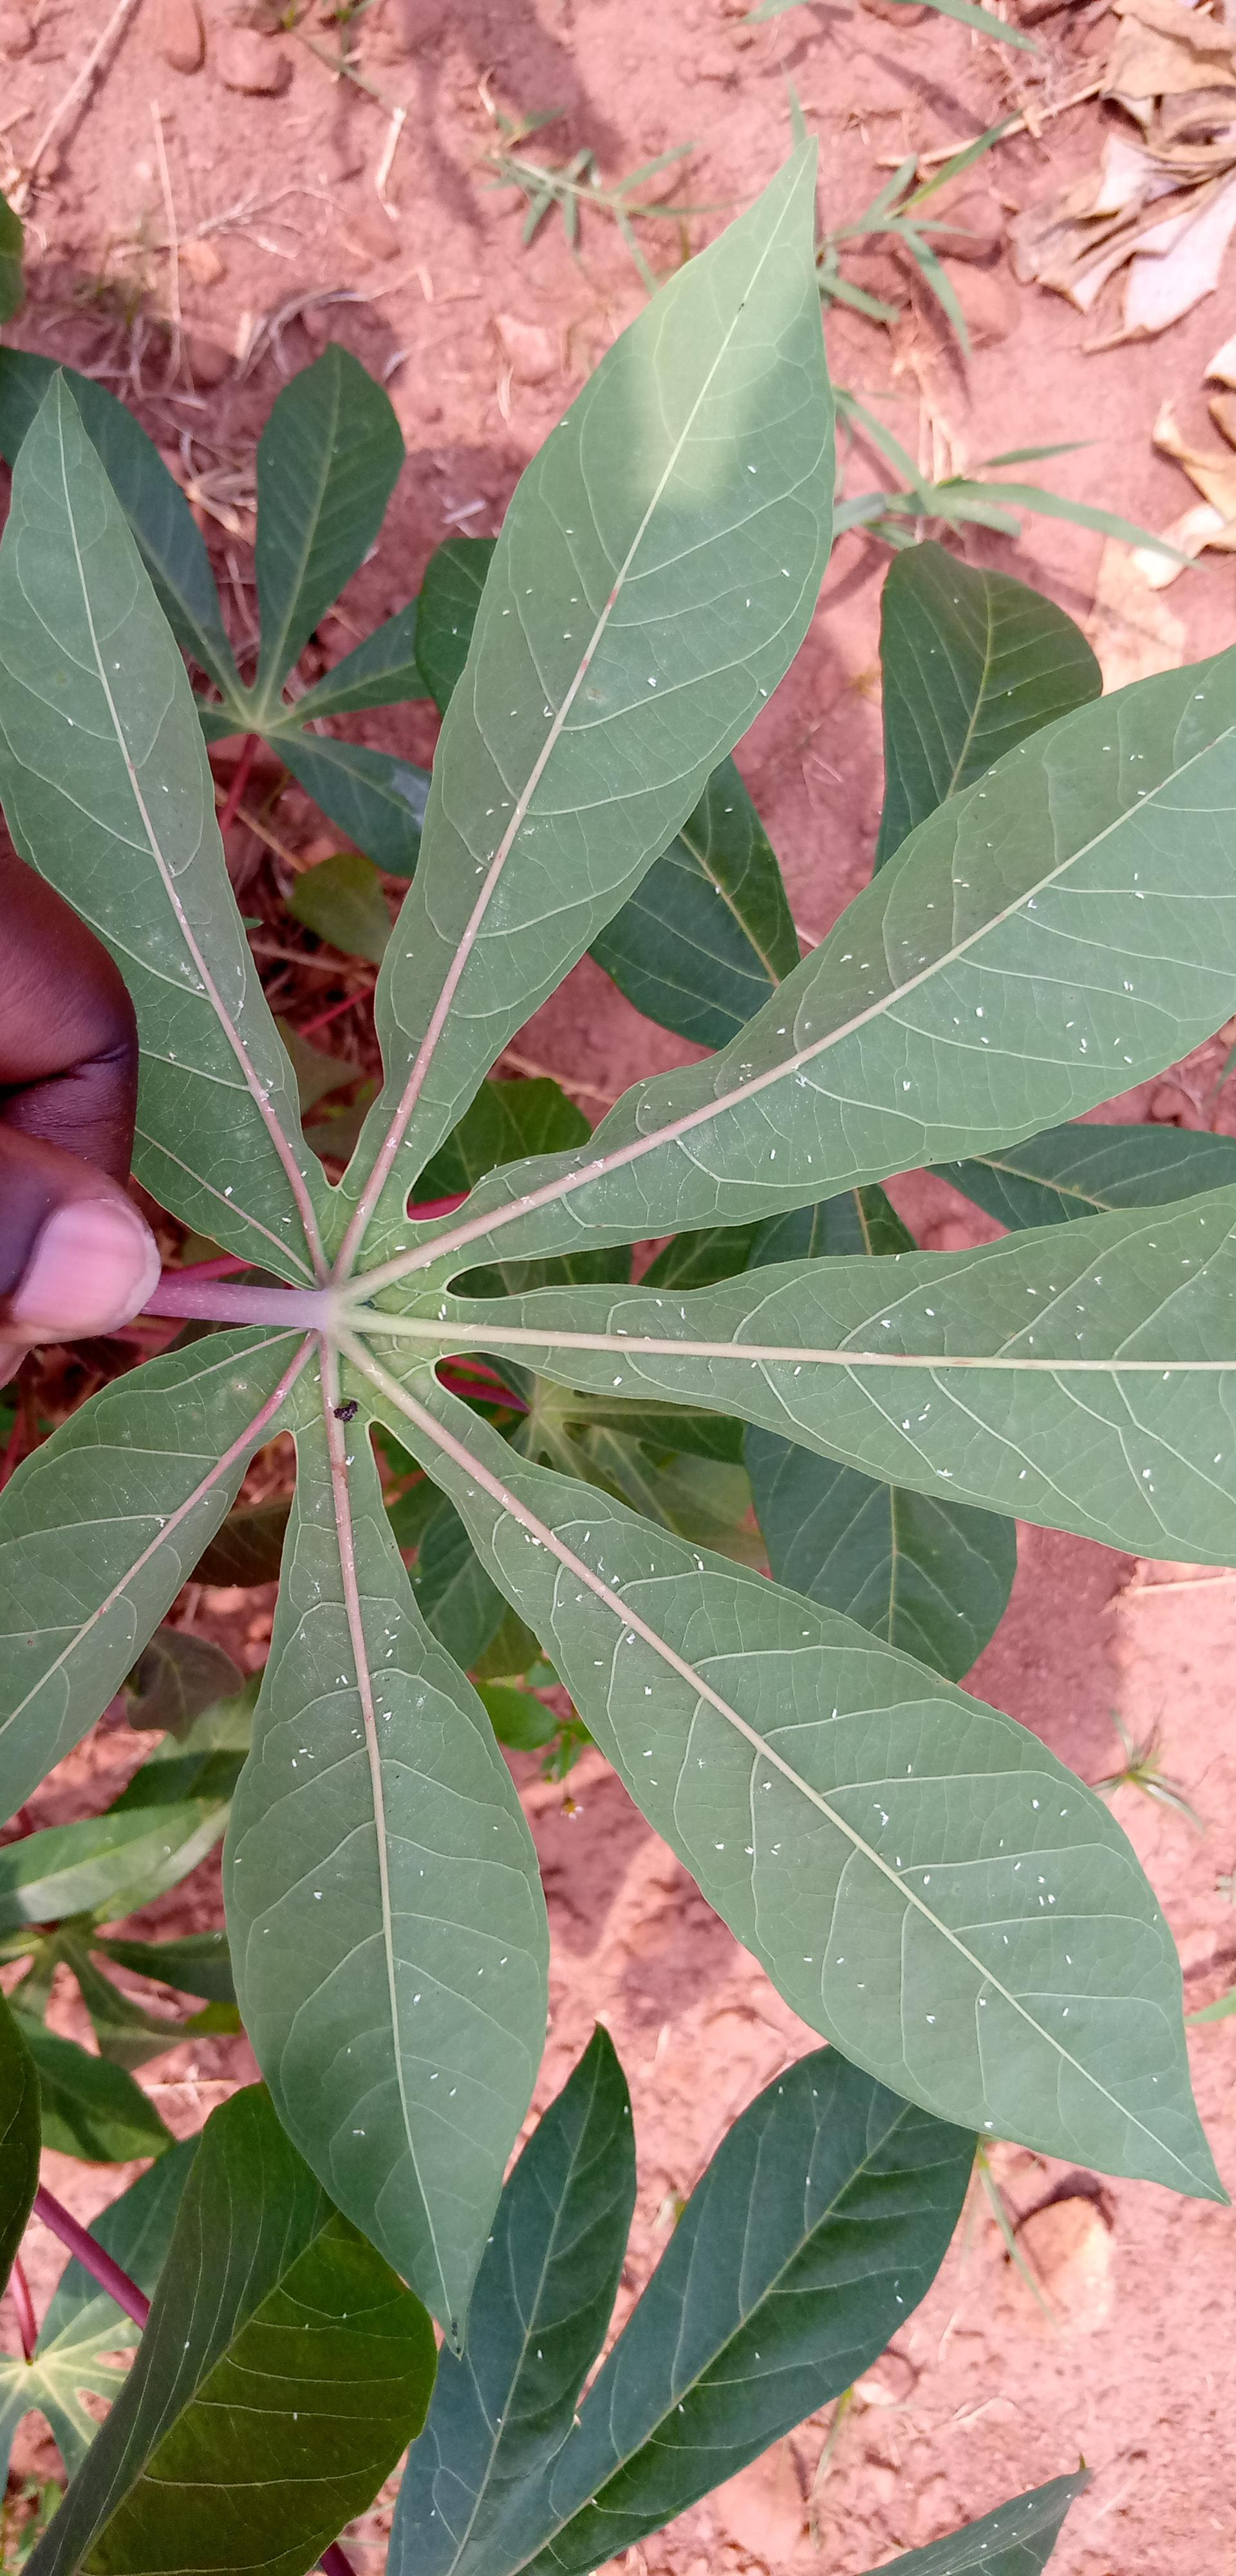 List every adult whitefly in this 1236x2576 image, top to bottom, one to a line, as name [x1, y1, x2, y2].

whitefly [545, 409, 583, 441]
whitefly [731, 458, 773, 489]
whitefly [555, 520, 586, 550]
whitefly [772, 558, 797, 587]
whitefly [518, 581, 552, 603]
whitefly [561, 589, 587, 611]
whitefly [727, 591, 763, 627]
whitefly [494, 602, 523, 623]
whitefly [555, 629, 582, 647]
whitefly [100, 650, 136, 675]
whitefly [638, 659, 668, 689]
whitefly [744, 679, 776, 703]
whitefly [1186, 679, 1217, 710]
whitefly [533, 696, 557, 728]
whitefly [526, 700, 552, 728]
whitefly [505, 703, 523, 728]
whitefly [1094, 734, 1115, 757]
whitefly [1123, 741, 1147, 773]
whitefly [1013, 742, 1035, 764]
whitefly [1123, 745, 1146, 772]
whitefly [985, 767, 1010, 786]
whitefly [1130, 773, 1156, 812]
whitefly [152, 779, 171, 806]
whitefly [972, 781, 997, 810]
whitefly [491, 791, 523, 818]
whitefly [475, 799, 516, 837]
whitefly [473, 858, 495, 879]
whitefly [946, 867, 972, 906]
whitefly [1129, 869, 1145, 891]
whitefly [944, 872, 975, 902]
whitefly [1016, 885, 1036, 921]
whitefly [1133, 885, 1148, 914]
whitefly [919, 895, 939, 923]
whitefly [401, 934, 426, 966]
whitefly [828, 945, 853, 977]
whitefly [850, 956, 874, 983]
whitefly [1118, 971, 1153, 1014]
whitefly [1119, 972, 1153, 1003]
whitefly [860, 983, 881, 1008]
whitefly [969, 996, 993, 1023]
whitefly [946, 1008, 964, 1033]
whitefly [1054, 1012, 1080, 1043]
whitefly [767, 1018, 803, 1047]
whitefly [968, 1028, 997, 1052]
whitefly [1076, 1029, 1098, 1068]
whitefly [1105, 1029, 1134, 1052]
whitefly [1062, 1032, 1092, 1053]
whitefly [726, 1045, 779, 1097]
whitefly [727, 1047, 761, 1089]
whitefly [1116, 1048, 1146, 1068]
whitefly [794, 1065, 814, 1090]
whitefly [898, 1070, 919, 1096]
whitefly [635, 1077, 656, 1097]
whitefly [659, 1084, 686, 1113]
whitefly [644, 1096, 668, 1128]
whitefly [391, 1133, 419, 1152]
whitefly [761, 1138, 792, 1169]
whitefly [796, 1146, 816, 1180]
whitefly [520, 1159, 543, 1172]
whitefly [221, 1176, 240, 1204]
whitefly [265, 1202, 308, 1229]
whitefly [1188, 1209, 1212, 1233]
whitefly [1219, 1226, 1235, 1249]
whitefly [1146, 1231, 1165, 1256]
whitefly [386, 1235, 428, 1256]
whitefly [885, 1243, 908, 1271]
whitefly [1174, 1247, 1201, 1277]
whitefly [1089, 1260, 1102, 1287]
whitefly [1046, 1275, 1066, 1302]
whitefly [1028, 1281, 1042, 1312]
whitefly [655, 1293, 668, 1314]
whitefly [422, 1295, 456, 1334]
whitefly [919, 1296, 943, 1331]
whitefly [1070, 1296, 1090, 1320]
whitefly [433, 1298, 457, 1326]
whitefly [673, 1299, 692, 1327]
whitefly [873, 1303, 897, 1338]
whitefly [615, 1319, 639, 1341]
whitefly [1021, 1319, 1049, 1347]
whitefly [1072, 1320, 1092, 1344]
whitefly [635, 1325, 671, 1348]
whitefly [741, 1354, 760, 1372]
whitefly [786, 1355, 811, 1382]
whitefly [1150, 1355, 1172, 1385]
whitefly [310, 1359, 330, 1394]
whitefly [607, 1370, 630, 1390]
whitefly [904, 1394, 932, 1430]
whitefly [913, 1400, 941, 1431]
whitefly [891, 1411, 916, 1444]
whitefly [326, 1442, 362, 1473]
whitefly [1206, 1443, 1227, 1470]
whitefly [932, 1459, 960, 1482]
whitefly [1133, 1460, 1170, 1481]
whitefly [1007, 1462, 1035, 1494]
whitefly [1139, 1474, 1163, 1499]
whitefly [516, 1515, 557, 1561]
whitefly [576, 1524, 603, 1541]
whitefly [509, 1531, 557, 1571]
whitefly [687, 1543, 716, 1585]
whitefly [644, 1554, 666, 1580]
whitefly [384, 1599, 414, 1631]
whitefly [793, 1618, 817, 1653]
whitefly [615, 1625, 648, 1651]
whitefly [379, 1628, 400, 1651]
whitefly [376, 1640, 401, 1681]
whitefly [586, 1648, 607, 1673]
whitefly [324, 1669, 351, 1692]
whitefly [328, 1669, 352, 1694]
whitefly [633, 1677, 664, 1711]
whitefly [366, 1681, 386, 1705]
whitefly [824, 1701, 849, 1728]
whitefly [375, 1705, 401, 1729]
whitefly [346, 1721, 366, 1756]
whitefly [282, 1740, 326, 1779]
whitefly [639, 1741, 660, 1764]
whitefly [286, 1745, 316, 1771]
whitefly [899, 1757, 919, 1782]
whitefly [639, 1766, 664, 1786]
whitefly [755, 1770, 785, 1801]
whitefly [1028, 1794, 1044, 1814]
whitefly [863, 1795, 901, 1833]
whitefly [1053, 1803, 1076, 1821]
whitefly [489, 1821, 521, 1845]
whitefly [768, 1831, 789, 1857]
whitefly [702, 1834, 735, 1861]
whitefly [738, 1834, 767, 1858]
whitefly [993, 1834, 1014, 1855]
whitefly [890, 1848, 902, 1877]
whitefly [226, 1850, 243, 1875]
whitefly [1010, 1853, 1028, 1877]
whitefly [404, 1859, 435, 1890]
whitefly [912, 1863, 937, 1887]
whitefly [1028, 1872, 1058, 1911]
whitefly [313, 1880, 326, 1907]
whitefly [1029, 1893, 1063, 1919]
whitefly [1150, 1907, 1163, 1927]
whitefly [258, 1913, 276, 1940]
whitefly [985, 1927, 1021, 1953]
whitefly [825, 1942, 860, 1971]
whitefly [489, 1945, 514, 1967]
whitefly [793, 1946, 814, 1973]
whitefly [1060, 1949, 1074, 1967]
whitefly [467, 1962, 488, 1981]
whitefly [852, 1971, 874, 1998]
whitefly [408, 1984, 442, 2020]
whitefly [968, 1992, 998, 2014]
whitefly [1051, 1998, 1081, 2026]
whitefly [912, 2006, 940, 2030]
whitefly [330, 2033, 359, 2060]
whitefly [413, 2063, 443, 2080]
whitefly [1147, 2067, 1168, 2090]
whitefly [438, 2078, 465, 2104]
whitefly [972, 2114, 997, 2136]